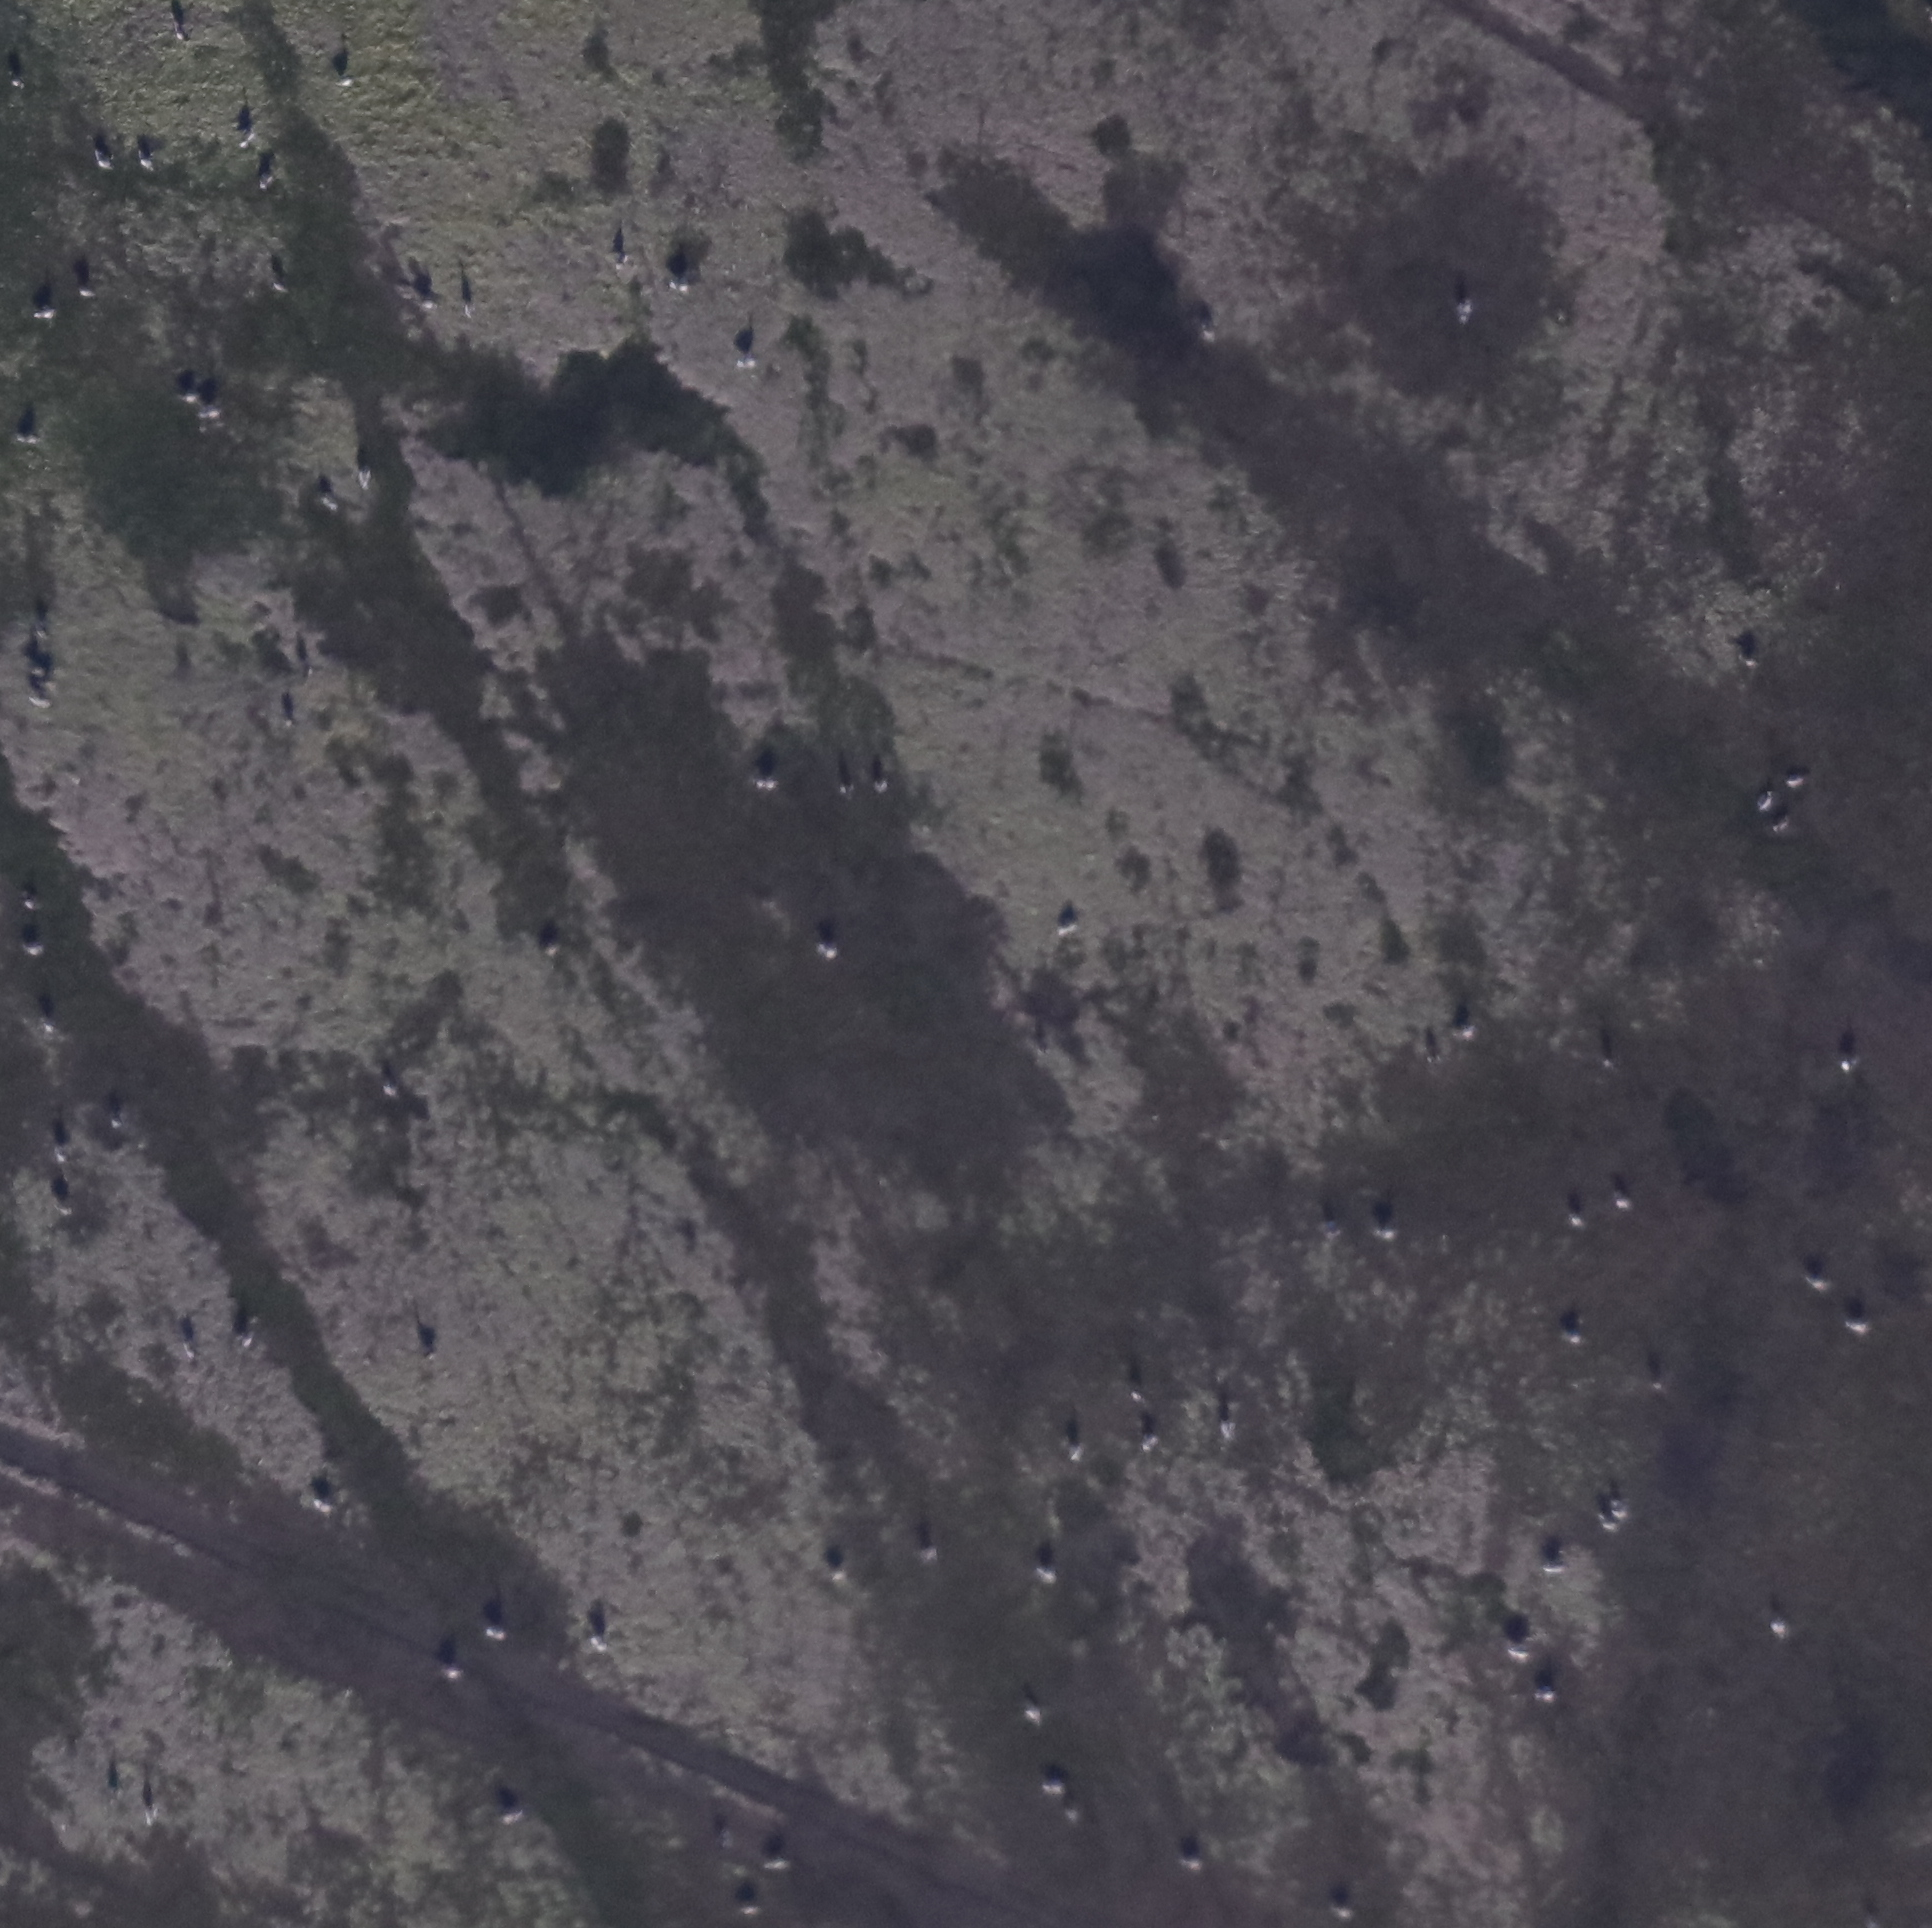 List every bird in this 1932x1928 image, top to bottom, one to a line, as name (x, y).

brant (182, 28)
brant (350, 80)
brant (21, 81)
brant (246, 138)
brant (116, 157)
brant (148, 165)
brant (273, 185)
brant (627, 262)
brant (687, 284)
brant (94, 285)
brant (294, 288)
brant (429, 312)
brant (1461, 312)
brant (468, 313)
brant (47, 316)
brant (1203, 336)
brant (745, 358)
brant (188, 387)
brant (211, 416)
brant (26, 429)
brant (372, 475)
brant (325, 503)
brant (45, 633)
brant (1753, 665)
brant (308, 672)
brant (44, 703)
brant (291, 719)
brant (1806, 775)
brant (771, 782)
brant (879, 784)
brant (842, 793)
brant (1763, 801)
brant (1780, 824)
brant (28, 899)
brant (1068, 930)
brant (831, 946)
brant (553, 947)
brant (37, 952)
brant (57, 1015)
brant (1463, 1031)
brant (1846, 1051)
brant (1438, 1059)
brant (1612, 1062)
brant (390, 1094)
brant (116, 1118)
brant (66, 1153)
brant (70, 1196)
brant (1630, 1196)
brant (1585, 1214)
brant (1385, 1225)
brant (1317, 1233)
brant (1815, 1281)
brant (1868, 1323)
brant (1572, 1330)
brant (247, 1341)
brant (442, 1343)
brant (193, 1345)
brant (1138, 1405)
brant (1230, 1429)
brant (1150, 1443)
brant (1078, 1461)
brant (328, 1501)
brant (1632, 1519)
brant (1604, 1522)
brant (924, 1555)
brant (1561, 1568)
brant (836, 1577)
brant (1041, 1577)
brant (1788, 1626)
brant (490, 1640)
brant (601, 1641)
brant (1514, 1650)
brant (455, 1666)
brant (1555, 1704)
brant (1033, 1707)
brant (1056, 1789)
brant (118, 1799)
brant (149, 1817)
brant (512, 1817)
brant (1074, 1818)
brant (732, 1829)
brant (1196, 1861)
brant (778, 1874)
brant (1343, 1907)
brant (752, 1910)